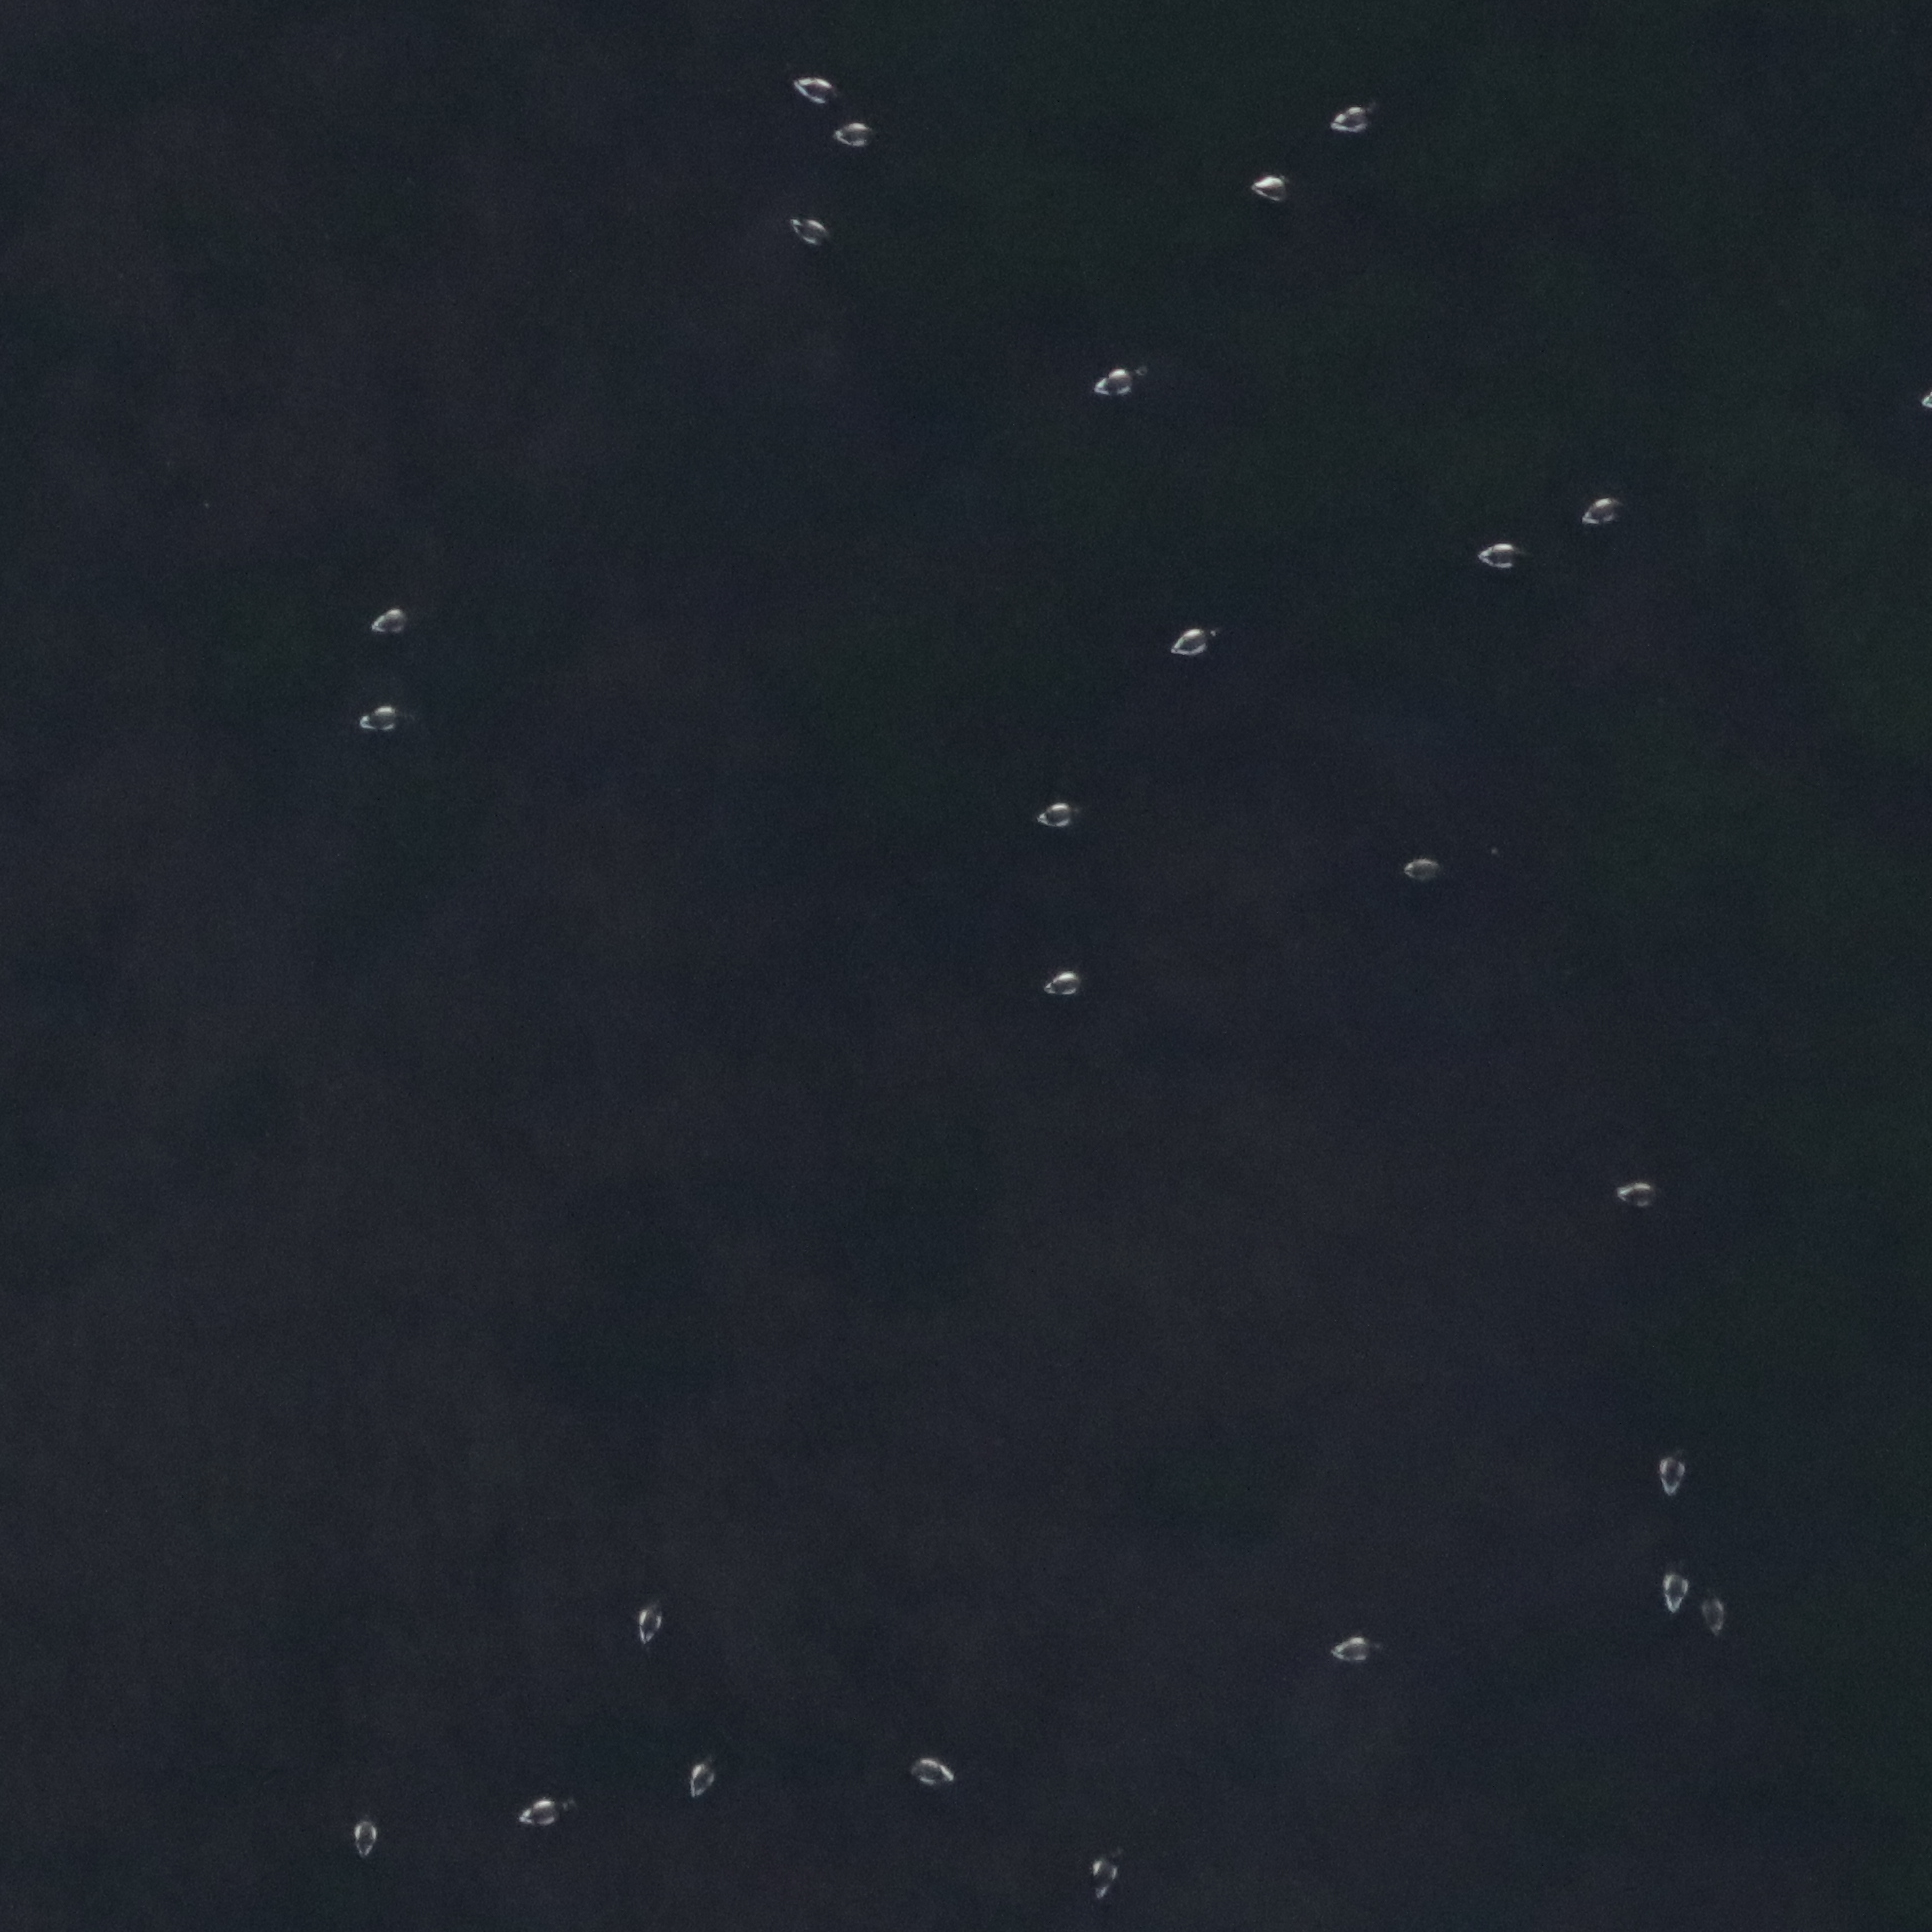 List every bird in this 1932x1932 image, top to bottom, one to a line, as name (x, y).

brant (818, 90)
brant (1353, 118)
brant (853, 134)
brant (1268, 186)
brant (811, 230)
brant (1118, 382)
brant (1603, 512)
brant (1501, 555)
brant (390, 620)
brant (1194, 640)
brant (381, 718)
brant (1057, 814)
brant (1425, 870)
brant (1064, 983)
brant (1642, 1197)
brant (1673, 1469)
brant (1676, 1589)
brant (1712, 1611)
brant (651, 1622)
brant (1353, 1649)
brant (927, 1772)
brant (704, 1776)
brant (544, 1811)
brant (365, 1835)
brant (1106, 1874)